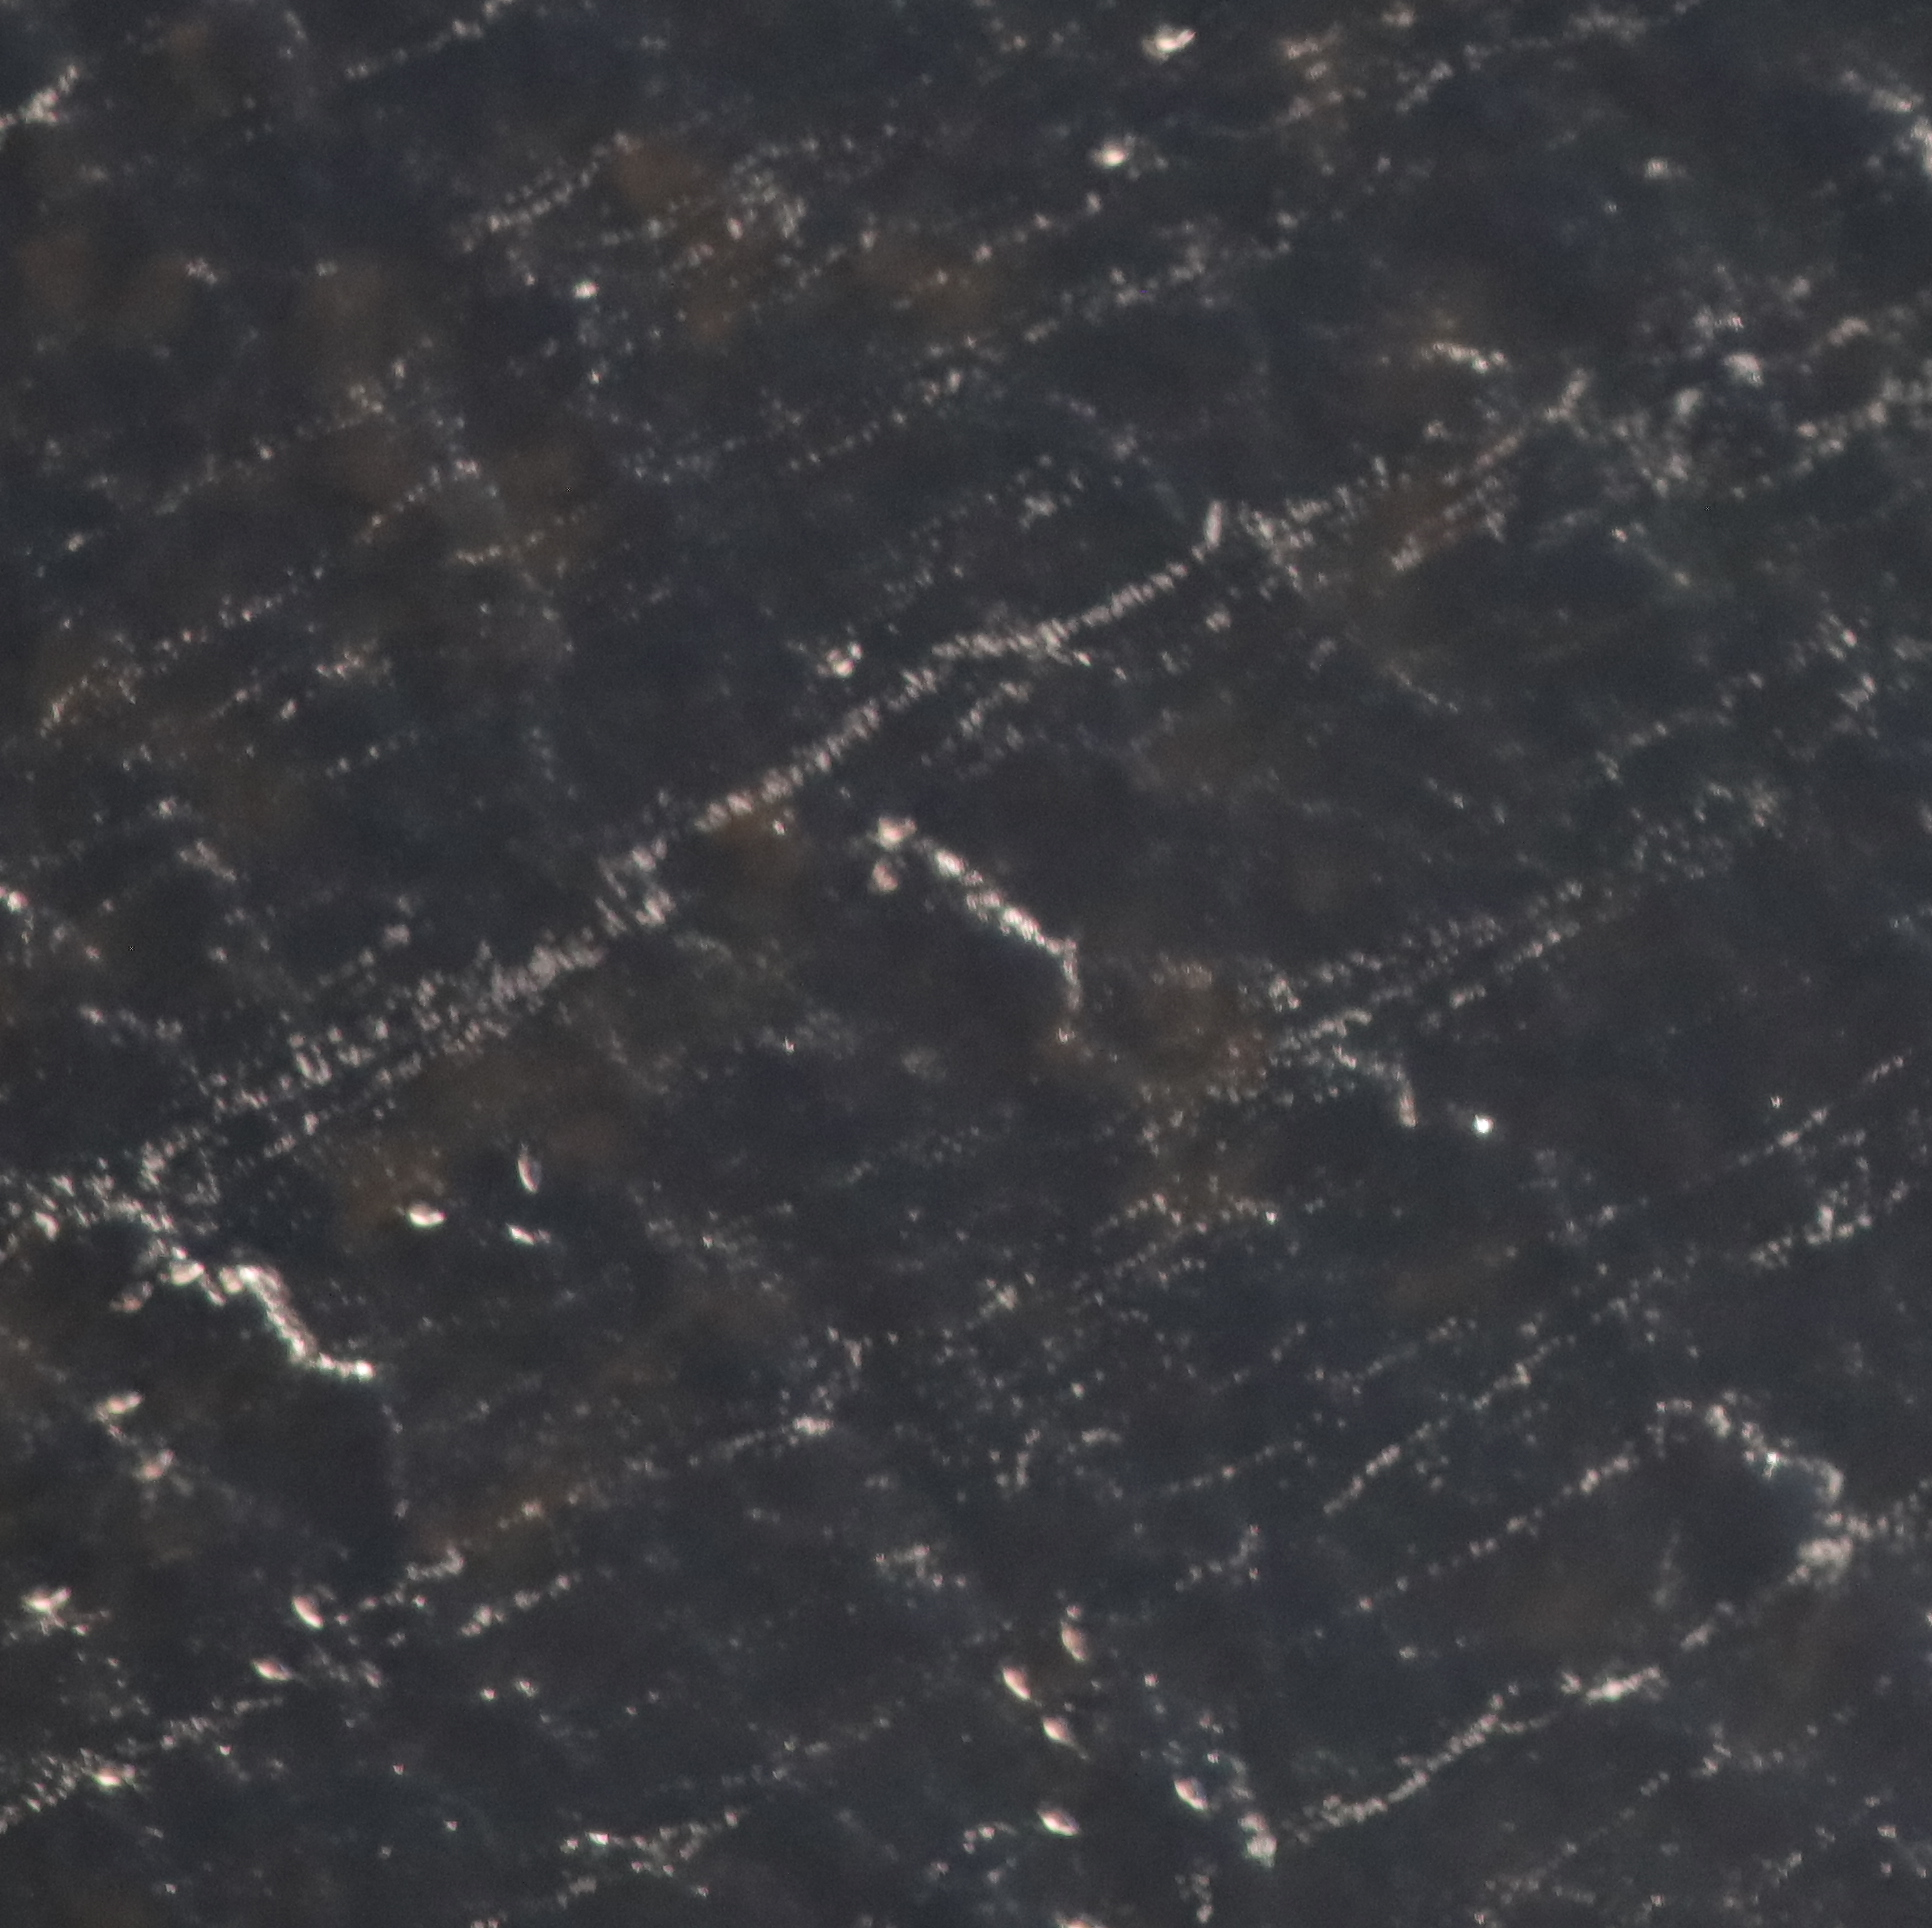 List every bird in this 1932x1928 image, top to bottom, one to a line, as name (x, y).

brant (1172, 40)
brant (1112, 146)
brant (535, 1171)
brant (421, 1211)
brant (122, 1407)
brant (154, 1467)
brant (40, 1596)
brant (303, 1611)
brant (1075, 1639)
brant (273, 1662)
brant (1026, 1684)
brant (1053, 1730)
brant (108, 1775)
brant (1191, 1795)
brant (1054, 1819)